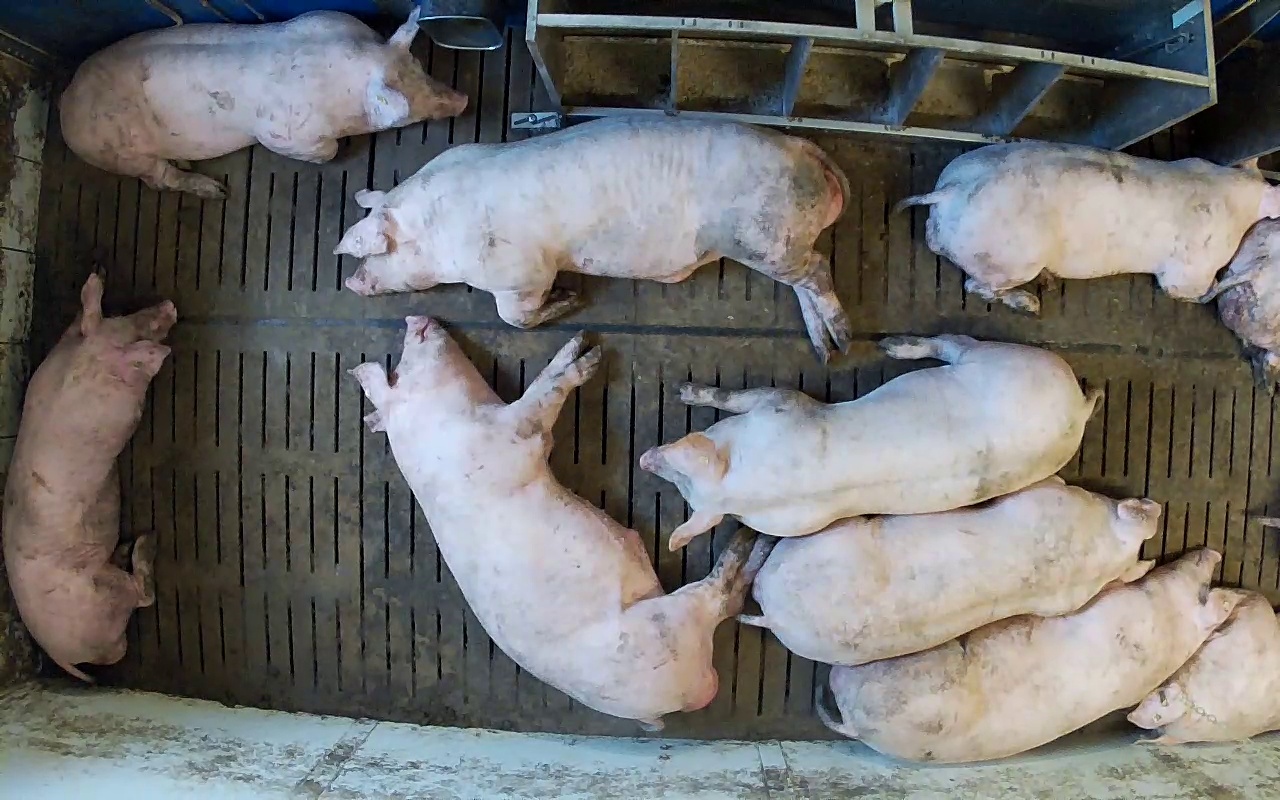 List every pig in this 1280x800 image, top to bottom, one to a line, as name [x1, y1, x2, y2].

pig [56, 7, 470, 197]
pig [332, 114, 857, 364]
pig [893, 140, 1278, 314]
pig [1200, 220, 1279, 391]
pig [0, 265, 181, 686]
pig [344, 316, 776, 732]
pig [639, 334, 1105, 555]
pig [734, 472, 1163, 664]
pig [812, 546, 1247, 763]
pig [1122, 590, 1279, 750]